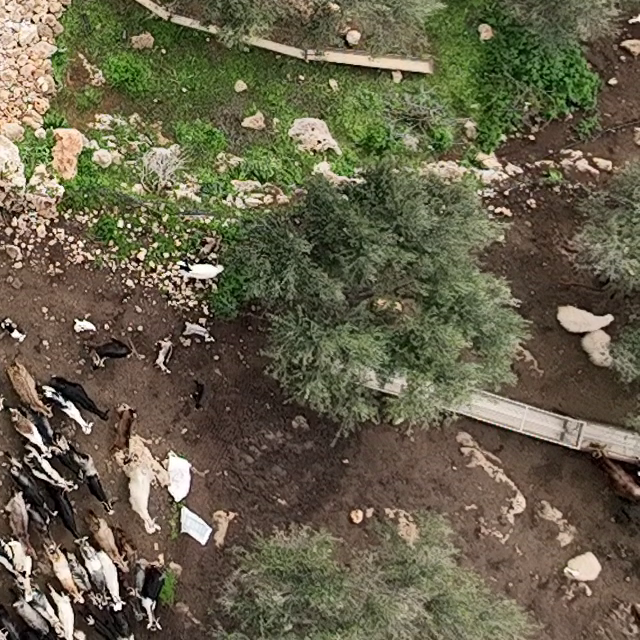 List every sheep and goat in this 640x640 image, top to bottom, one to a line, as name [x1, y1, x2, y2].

sheep [620, 39, 637, 56]
goat [179, 264, 225, 279]
sheep [555, 300, 612, 336]
goat [1, 317, 25, 342]
goat [73, 320, 95, 333]
goat [184, 321, 215, 343]
sheep [582, 330, 613, 366]
goat [155, 338, 172, 374]
goat [89, 339, 132, 369]
goat [9, 363, 53, 417]
goat [52, 377, 108, 422]
goat [43, 384, 93, 435]
goat [110, 402, 138, 466]
goat [9, 408, 54, 458]
goat [39, 416, 66, 456]
goat [23, 444, 76, 493]
goat [67, 447, 114, 514]
goat [3, 453, 58, 526]
goat [129, 465, 161, 536]
goat [48, 486, 88, 545]
goat [5, 493, 34, 559]
goat [28, 504, 58, 555]
goat [86, 509, 129, 572]
goat [112, 526, 140, 598]
goat [0, 528, 24, 585]
goat [73, 534, 110, 606]
goat [6, 540, 36, 602]
goat [45, 543, 85, 604]
goat [63, 548, 104, 609]
goat [98, 549, 126, 611]
sheep [563, 552, 602, 581]
goat [127, 559, 149, 621]
goat [36, 562, 65, 594]
goat [143, 563, 165, 629]
goat [0, 576, 6, 634]
goat [28, 589, 65, 635]
goat [11, 594, 49, 633]
goat [87, 601, 120, 632]
goat [74, 602, 112, 633]
goat [0, 604, 20, 634]
goat [111, 608, 133, 634]
goat [72, 609, 96, 634]